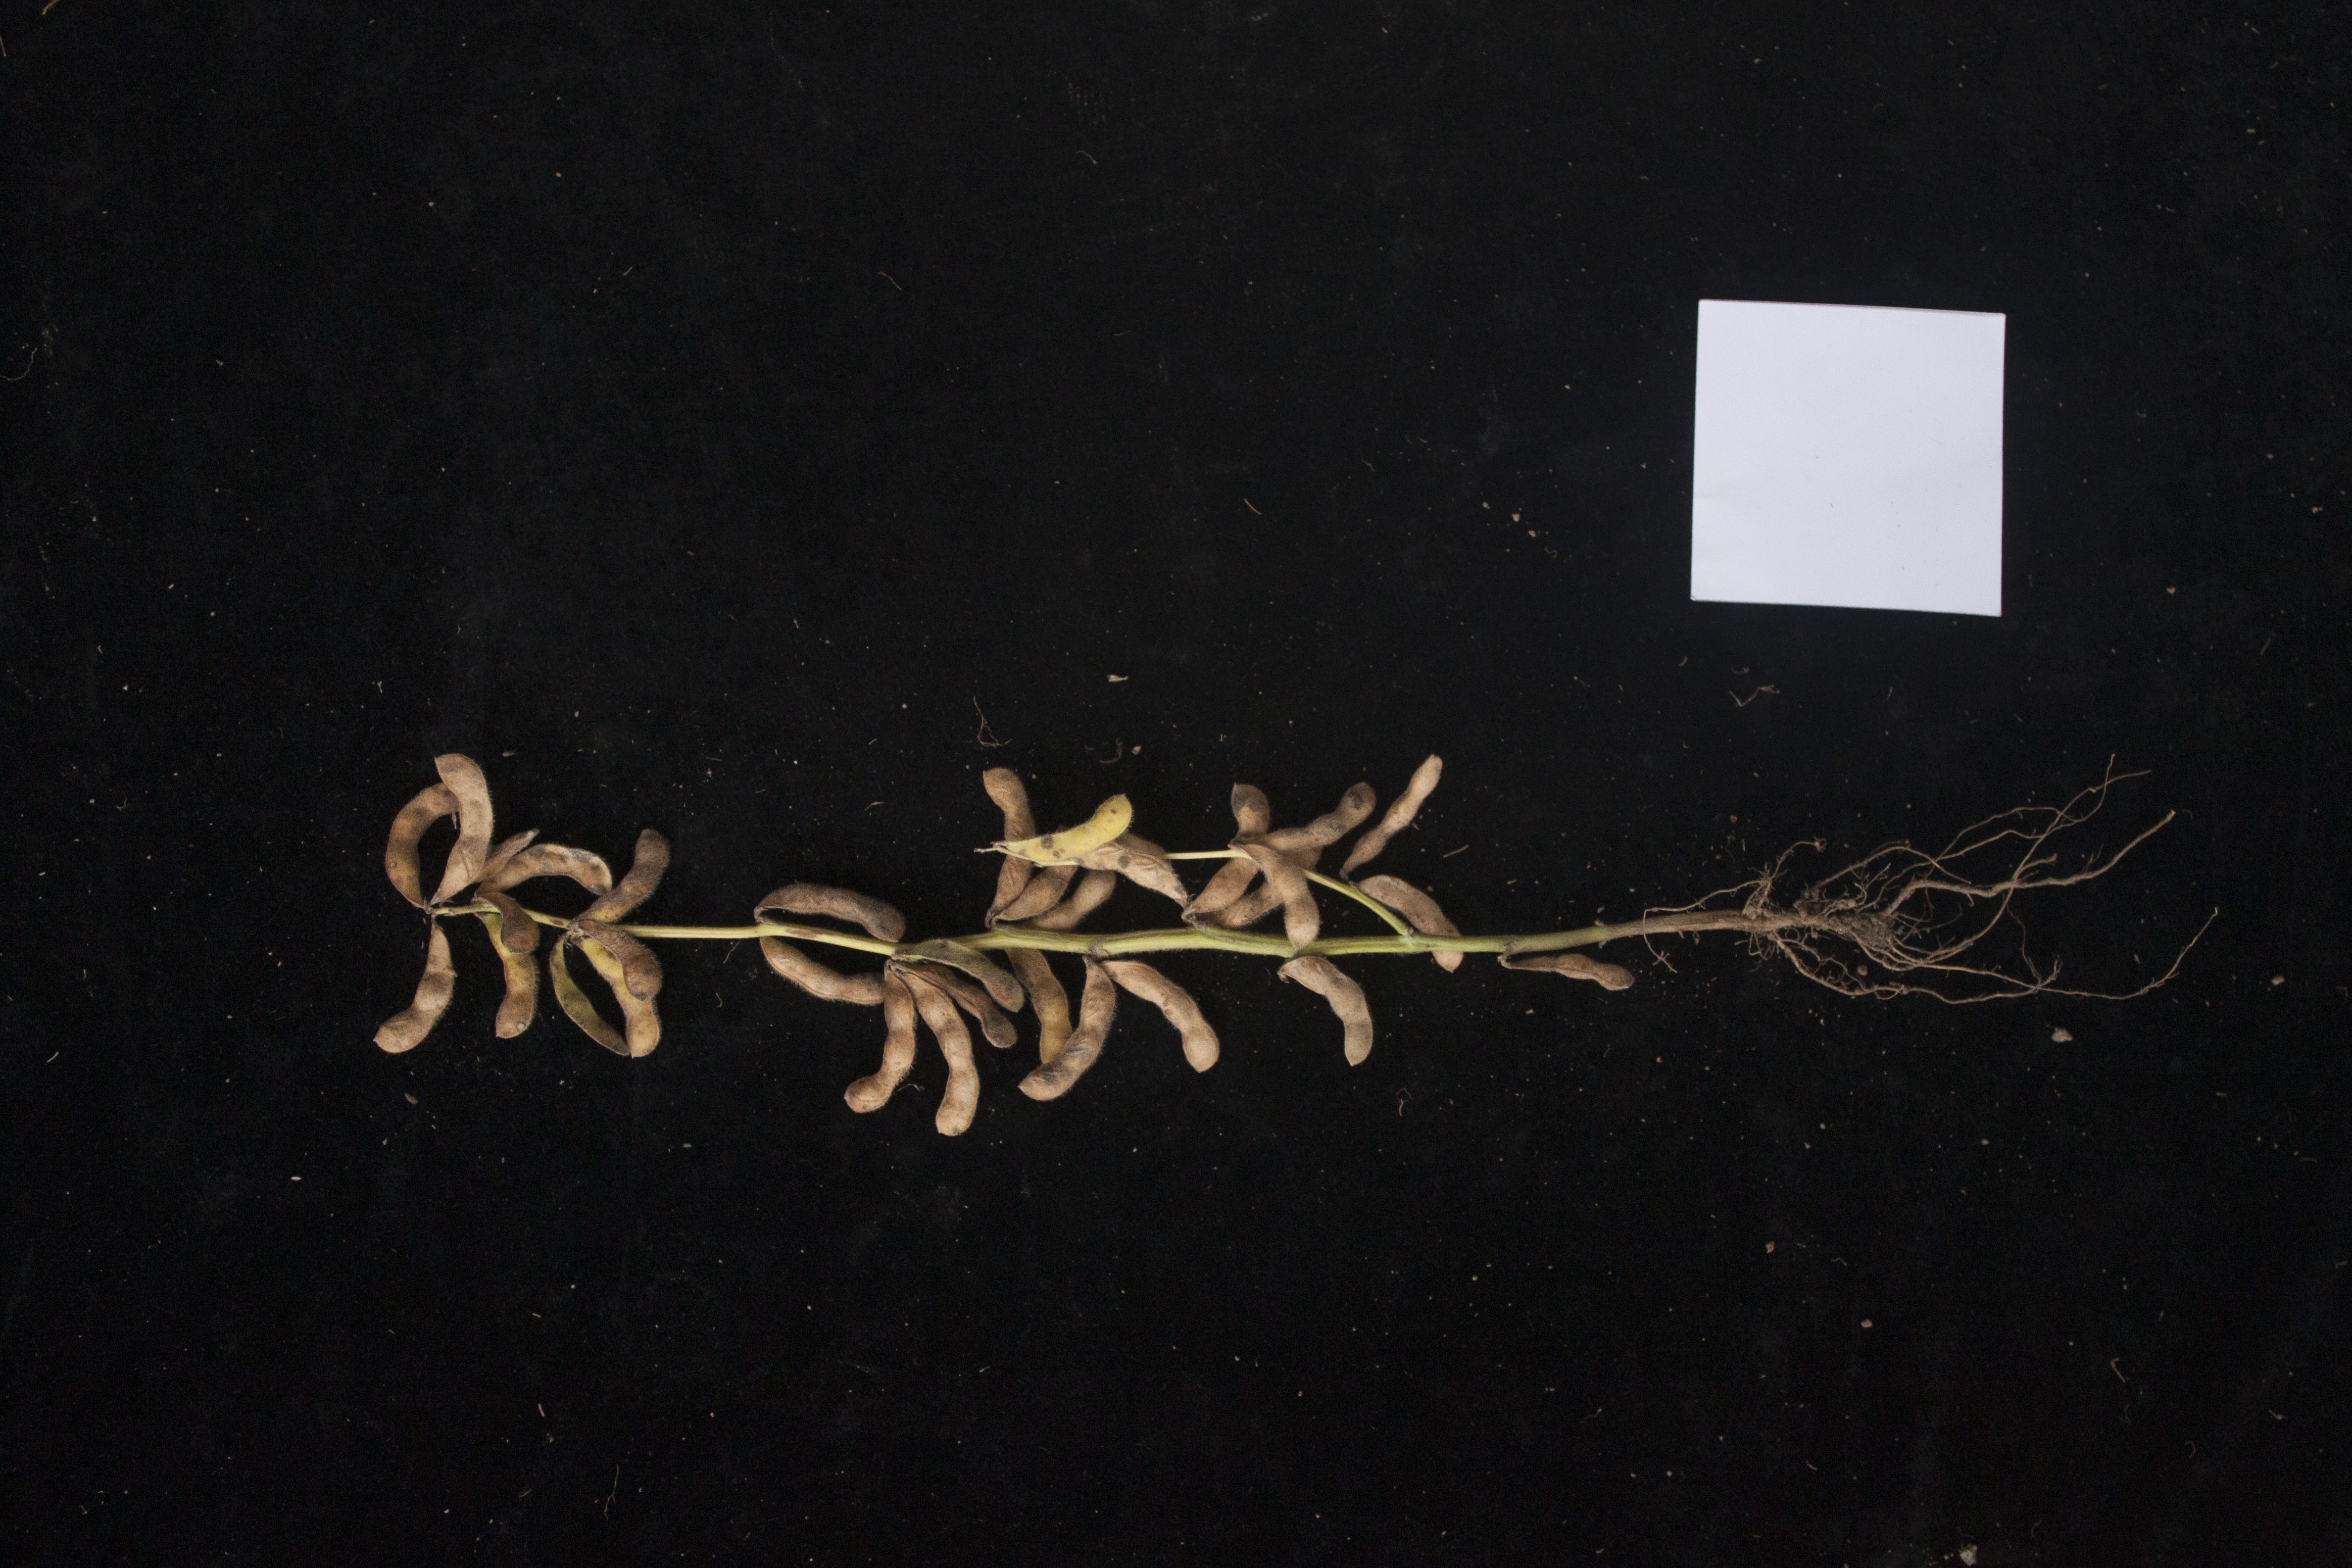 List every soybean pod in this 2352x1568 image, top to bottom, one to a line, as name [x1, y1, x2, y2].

soybean pod [428, 755, 494, 907]
soybean pod [1340, 756, 1443, 876]
soybean pod [982, 770, 1034, 918]
soybean pod [1259, 783, 1373, 853]
soybean pod [386, 784, 460, 910]
soybean pod [989, 797, 1131, 867]
soybean pod [577, 830, 670, 924]
soybean pod [485, 844, 612, 896]
soybean pod [1236, 844, 1319, 951]
soybean pod [1079, 844, 1189, 909]
soybean pod [1182, 861, 1259, 916]
soybean pod [992, 868, 1077, 922]
soybean pod [1027, 872, 1116, 932]
soybean pod [1357, 876, 1464, 974]
soybean pod [1208, 879, 1284, 928]
soybean pod [753, 884, 905, 946]
soybean pod [481, 894, 540, 954]
soybean pod [478, 915, 537, 1038]
soybean pod [374, 922, 454, 1055]
soybean pod [591, 929, 662, 1001]
soybean pod [579, 936, 659, 1059]
soybean pod [548, 937, 631, 1057]
soybean pod [759, 939, 885, 1007]
soybean pod [896, 939, 1024, 1014]
soybean pod [1004, 950, 1073, 1065]
soybean pod [1277, 955, 1373, 1068]
soybean pod [1506, 956, 1636, 991]
soybean pod [1019, 960, 1117, 1102]
soybean pod [1101, 961, 1219, 1076]
soybean pod [891, 963, 1016, 1048]
soybean pod [843, 971, 915, 1115]
soybean pod [894, 971, 980, 1138]